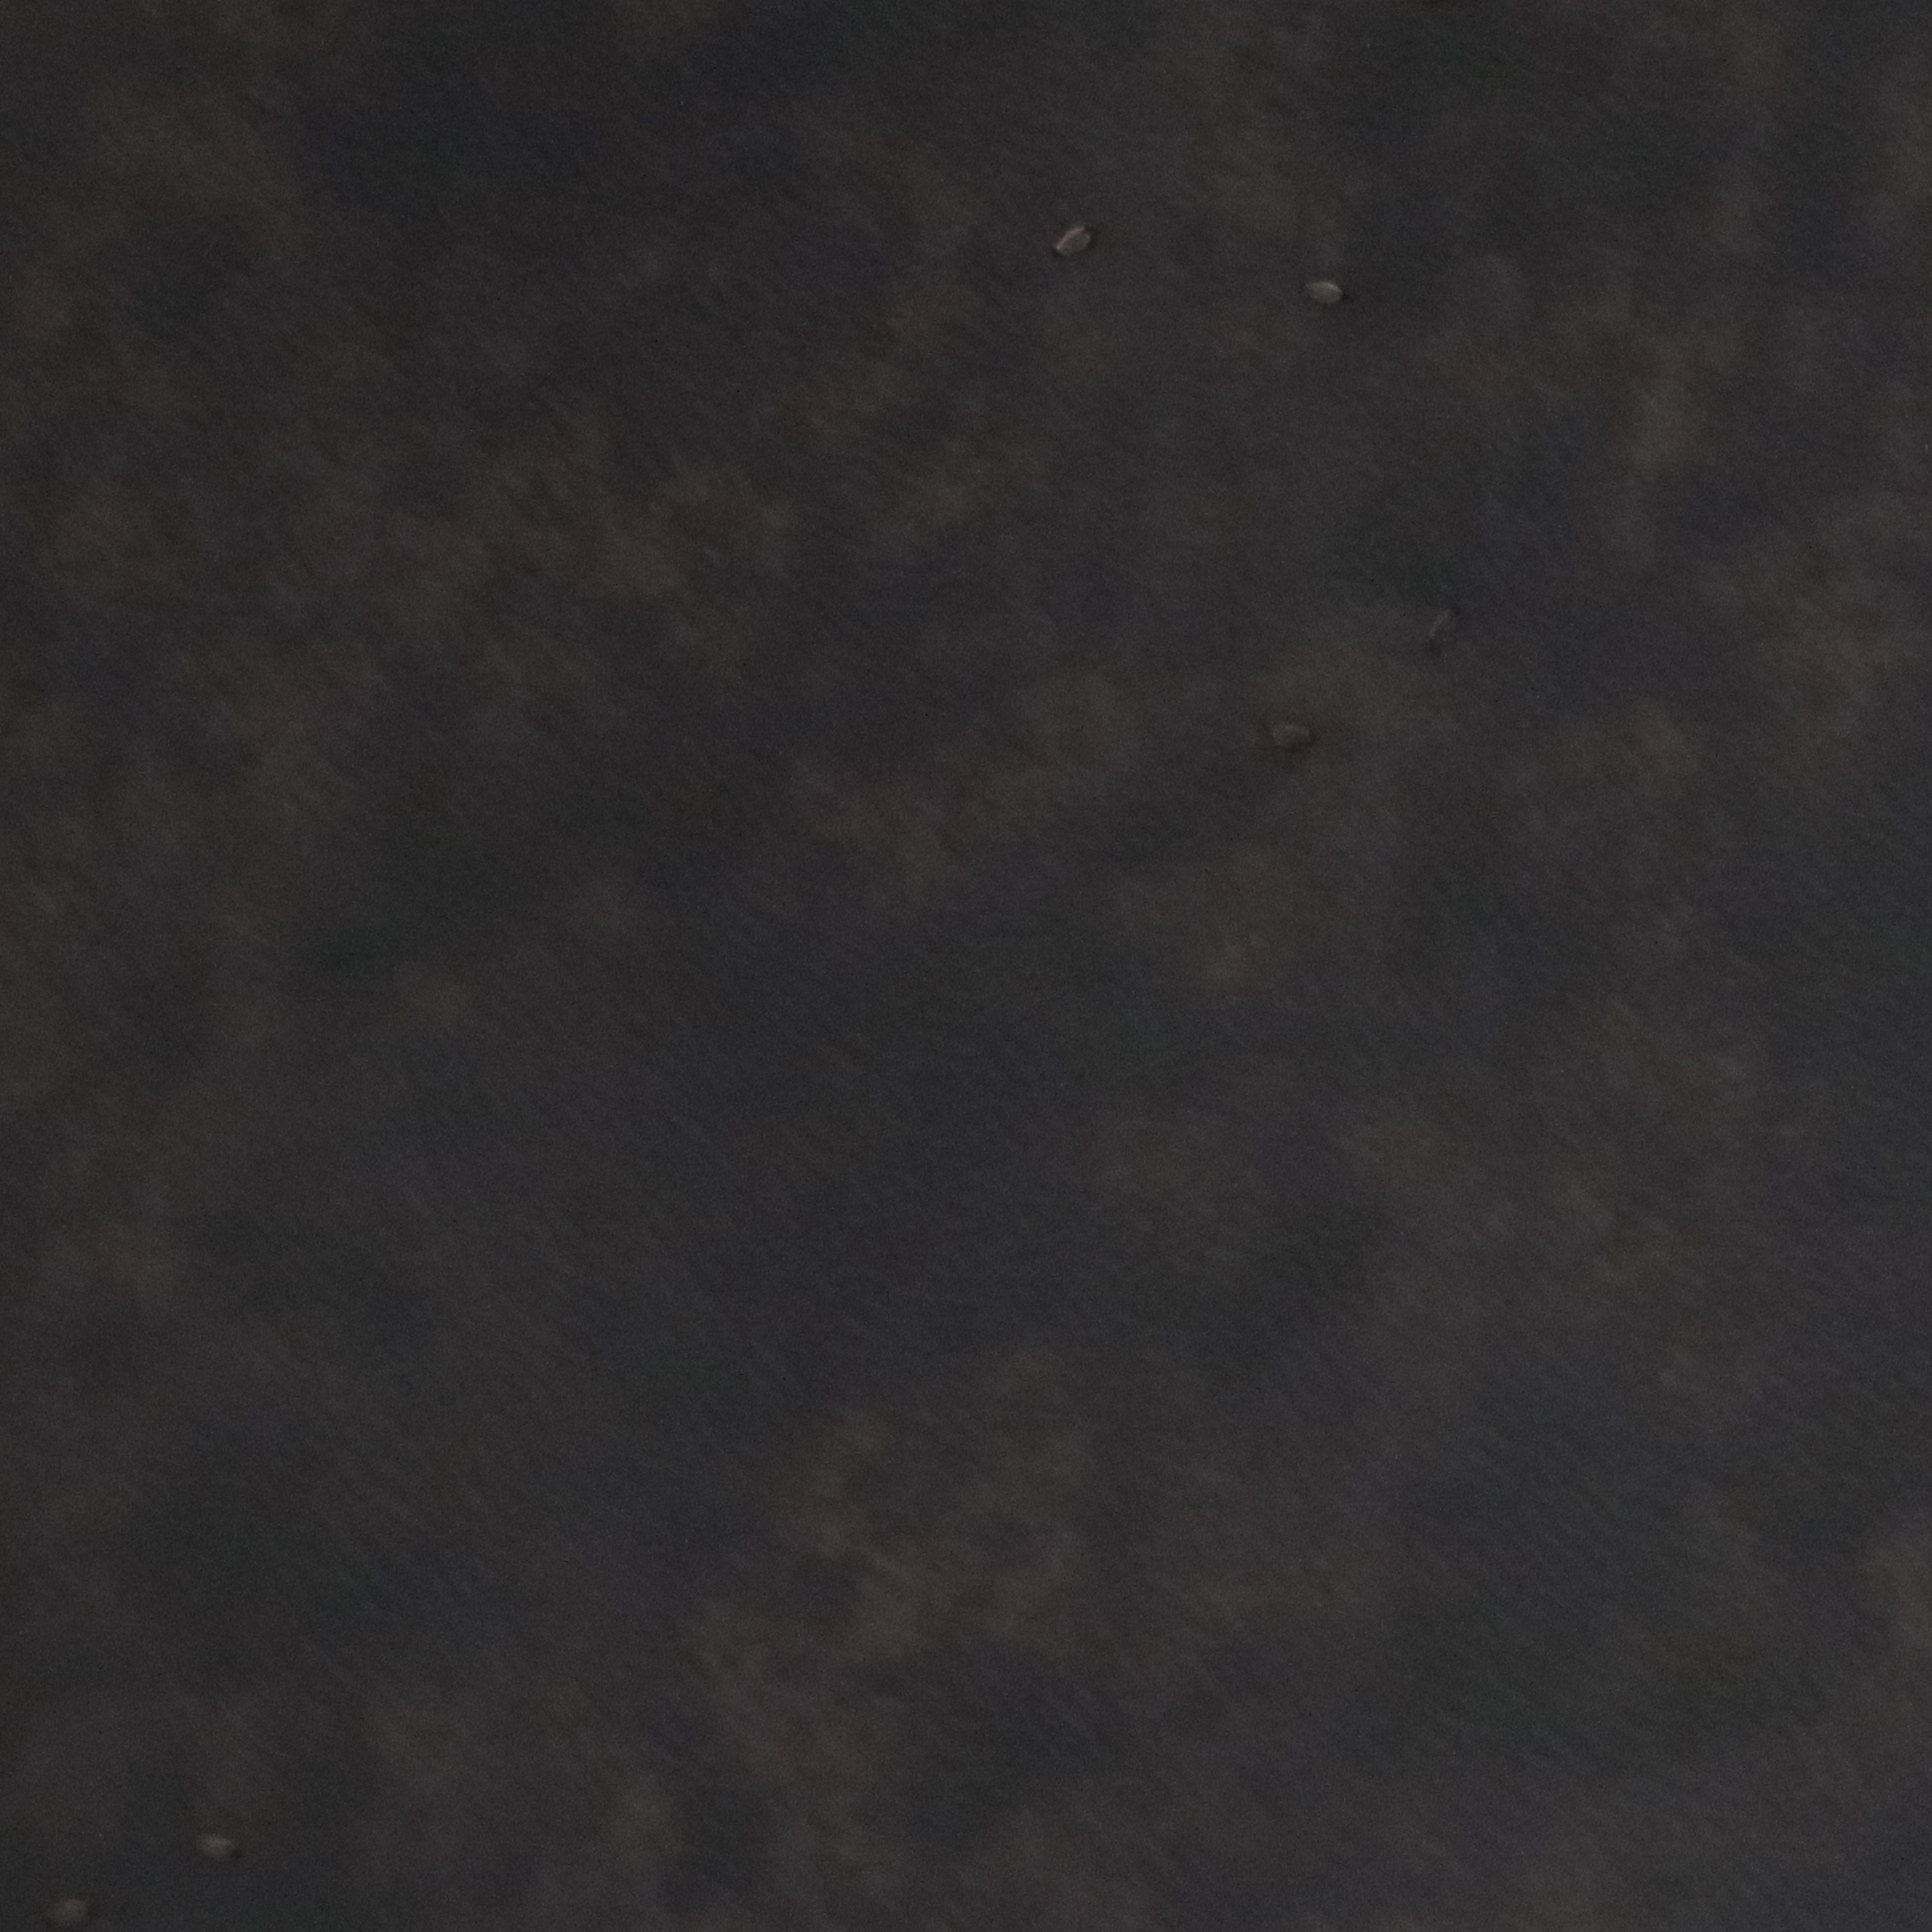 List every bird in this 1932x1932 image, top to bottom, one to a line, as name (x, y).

Canada goose (1073, 241)
Canada goose (1326, 296)
Canada goose (1443, 630)
Canada goose (1292, 734)
Canada goose (216, 1847)
Canada goose (73, 1910)